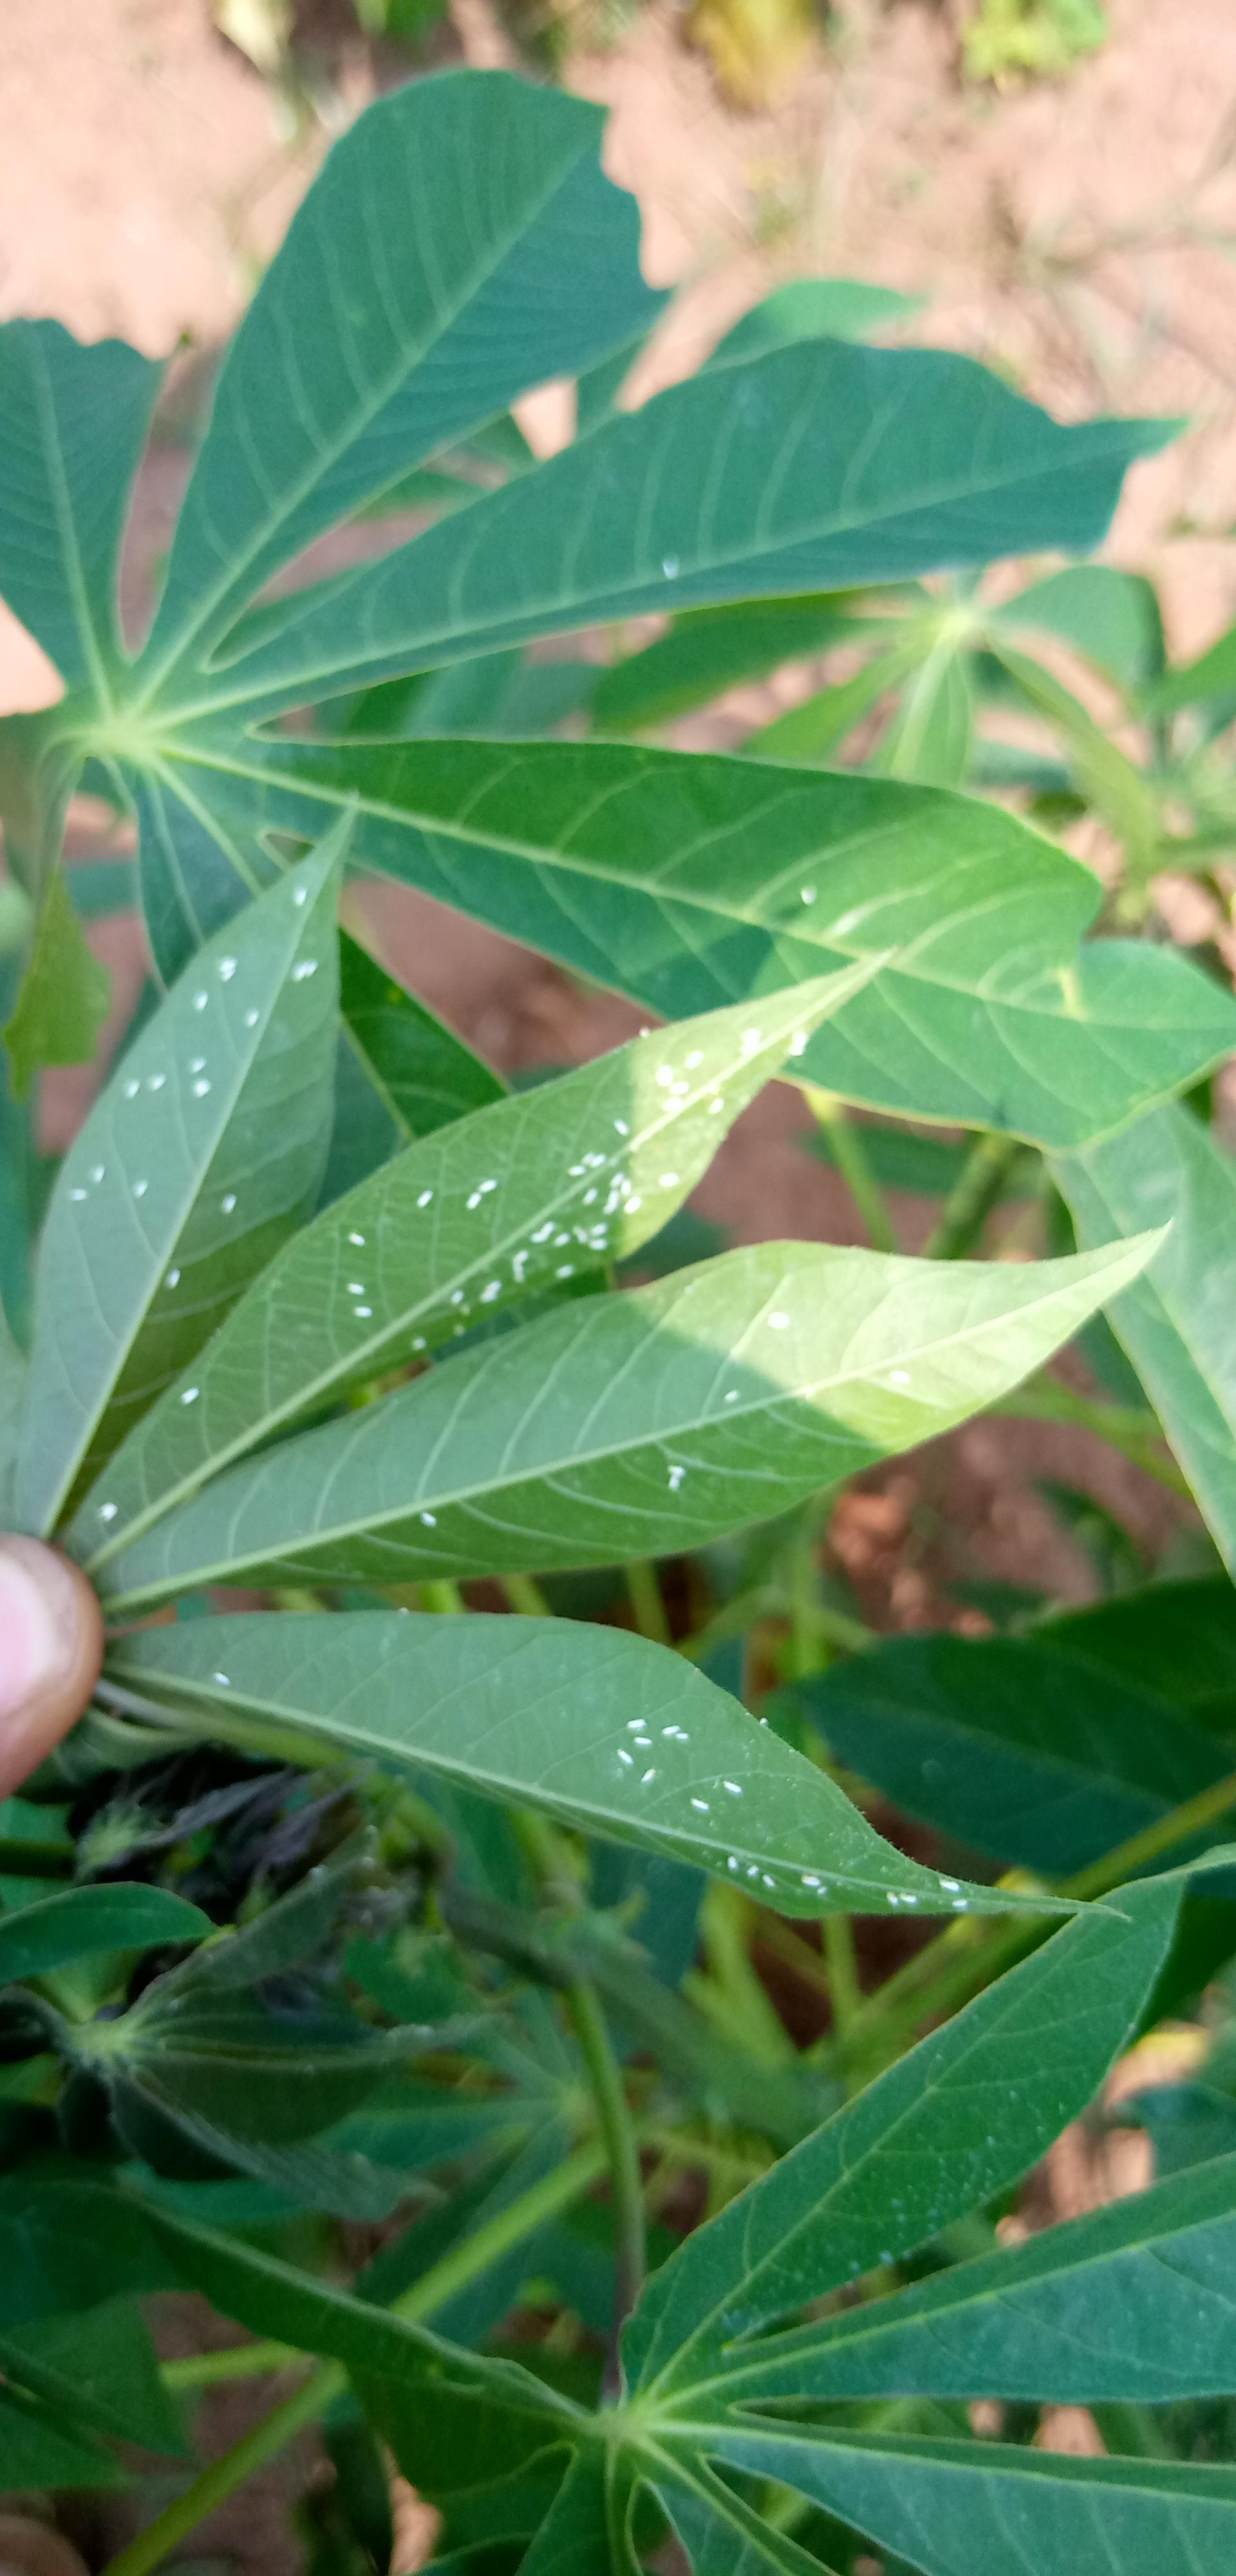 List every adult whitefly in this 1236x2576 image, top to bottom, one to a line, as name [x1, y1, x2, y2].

whitefly [659, 551, 681, 582]
whitefly [797, 881, 821, 907]
whitefly [290, 884, 310, 907]
whitefly [218, 956, 236, 971]
whitefly [307, 957, 319, 976]
whitefly [290, 961, 308, 984]
whitefly [192, 989, 209, 1014]
whitefly [243, 1007, 261, 1028]
whitefly [737, 1028, 762, 1041]
whitefly [791, 1030, 810, 1043]
whitefly [738, 1041, 765, 1054]
whitefly [788, 1043, 805, 1058]
whitefly [682, 1049, 707, 1070]
whitefly [187, 1055, 207, 1074]
whitefly [147, 1071, 166, 1092]
whitefly [123, 1075, 140, 1102]
whitefly [191, 1079, 214, 1099]
whitefly [668, 1080, 690, 1094]
whitefly [662, 1094, 686, 1113]
whitefly [707, 1097, 724, 1115]
whitefly [612, 1116, 634, 1137]
whitefly [565, 1162, 588, 1179]
whitefly [92, 1164, 106, 1184]
whitefly [608, 1170, 627, 1189]
whitefly [655, 1171, 682, 1190]
whitefly [478, 1177, 498, 1195]
whitefly [131, 1178, 150, 1199]
whitefly [620, 1179, 633, 1194]
whitefly [68, 1187, 88, 1203]
whitefly [581, 1187, 599, 1209]
whitefly [415, 1189, 436, 1211]
whitefly [465, 1190, 483, 1211]
whitefly [221, 1192, 239, 1215]
whitefly [623, 1194, 643, 1215]
whitefly [588, 1222, 610, 1236]
whitefly [570, 1224, 588, 1246]
whitefly [346, 1230, 368, 1250]
whitefly [552, 1232, 572, 1249]
whitefly [587, 1235, 608, 1253]
whitefly [512, 1249, 530, 1263]
whitefly [511, 1263, 529, 1283]
whitefly [553, 1263, 576, 1279]
whitefly [165, 1267, 182, 1289]
whitefly [483, 1280, 503, 1291]
whitefly [345, 1281, 368, 1297]
whitefly [448, 1288, 468, 1305]
whitefly [478, 1291, 499, 1305]
whitefly [350, 1303, 377, 1321]
whitefly [765, 1309, 792, 1330]
whitefly [409, 1336, 429, 1351]
whitefly [881, 1367, 914, 1387]
whitefly [175, 1385, 202, 1406]
whitefly [722, 1388, 739, 1403]
whitefly [664, 1463, 688, 1476]
whitefly [666, 1473, 682, 1490]
whitefly [97, 1499, 120, 1522]
whitefly [418, 1510, 439, 1527]
whitefly [212, 1669, 231, 1687]
whitefly [758, 1715, 771, 1727]
whitefly [624, 1718, 648, 1731]
whitefly [658, 1723, 682, 1736]
whitefly [674, 1732, 690, 1740]
whitefly [632, 1735, 653, 1747]
whitefly [615, 1746, 634, 1766]
whitefly [639, 1766, 658, 1786]
whitefly [720, 1777, 744, 1795]
whitefly [688, 1795, 710, 1812]
whitefly [726, 1853, 740, 1872]
whitefly [745, 1862, 760, 1877]
whitefly [760, 1873, 775, 1889]
whitefly [800, 1873, 821, 1886]
whitefly [935, 1877, 961, 1893]
whitefly [816, 1885, 828, 1897]
whitefly [885, 1890, 898, 1907]
whitefly [899, 1893, 917, 1905]
whitefly [949, 1897, 968, 1910]